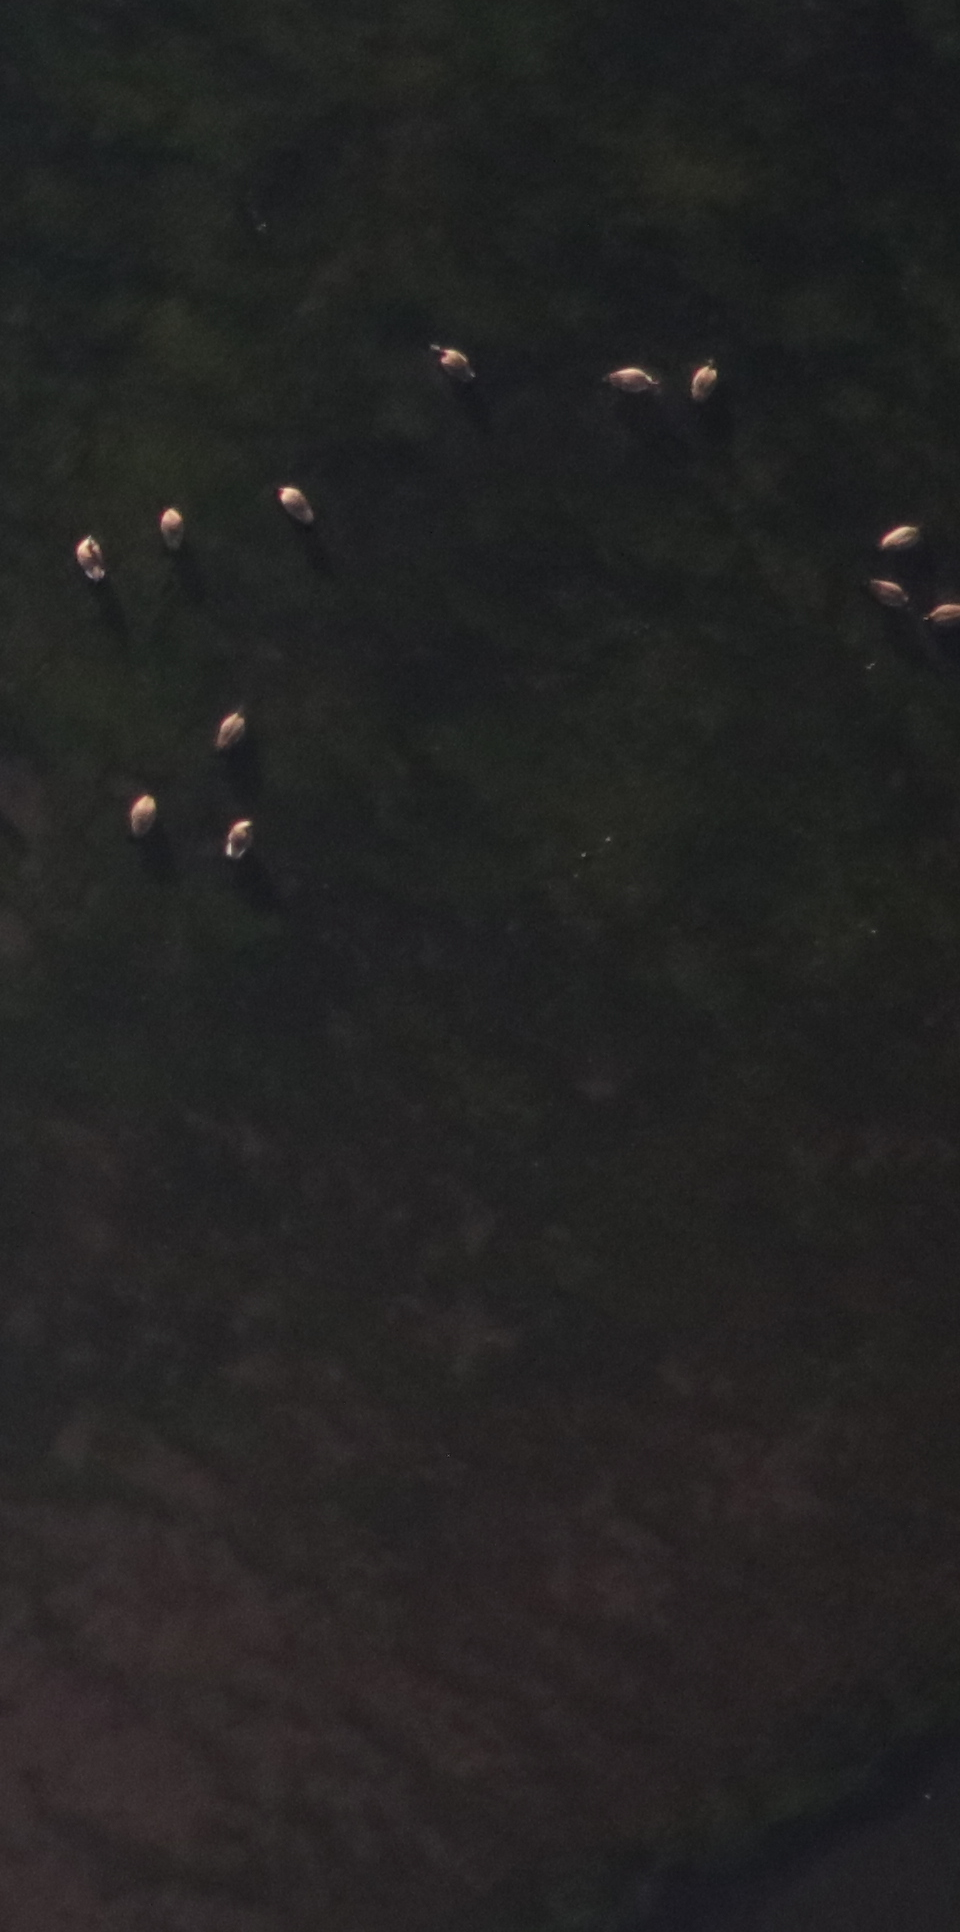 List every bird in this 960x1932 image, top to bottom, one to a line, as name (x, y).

Canada goose (454, 364)
Canada goose (703, 380)
Canada goose (631, 381)
Canada goose (296, 502)
Canada goose (169, 528)
Canada goose (896, 533)
Canada goose (91, 558)
Canada goose (889, 594)
Canada goose (941, 614)
Canada goose (230, 722)
Canada goose (141, 816)
Canada goose (239, 837)